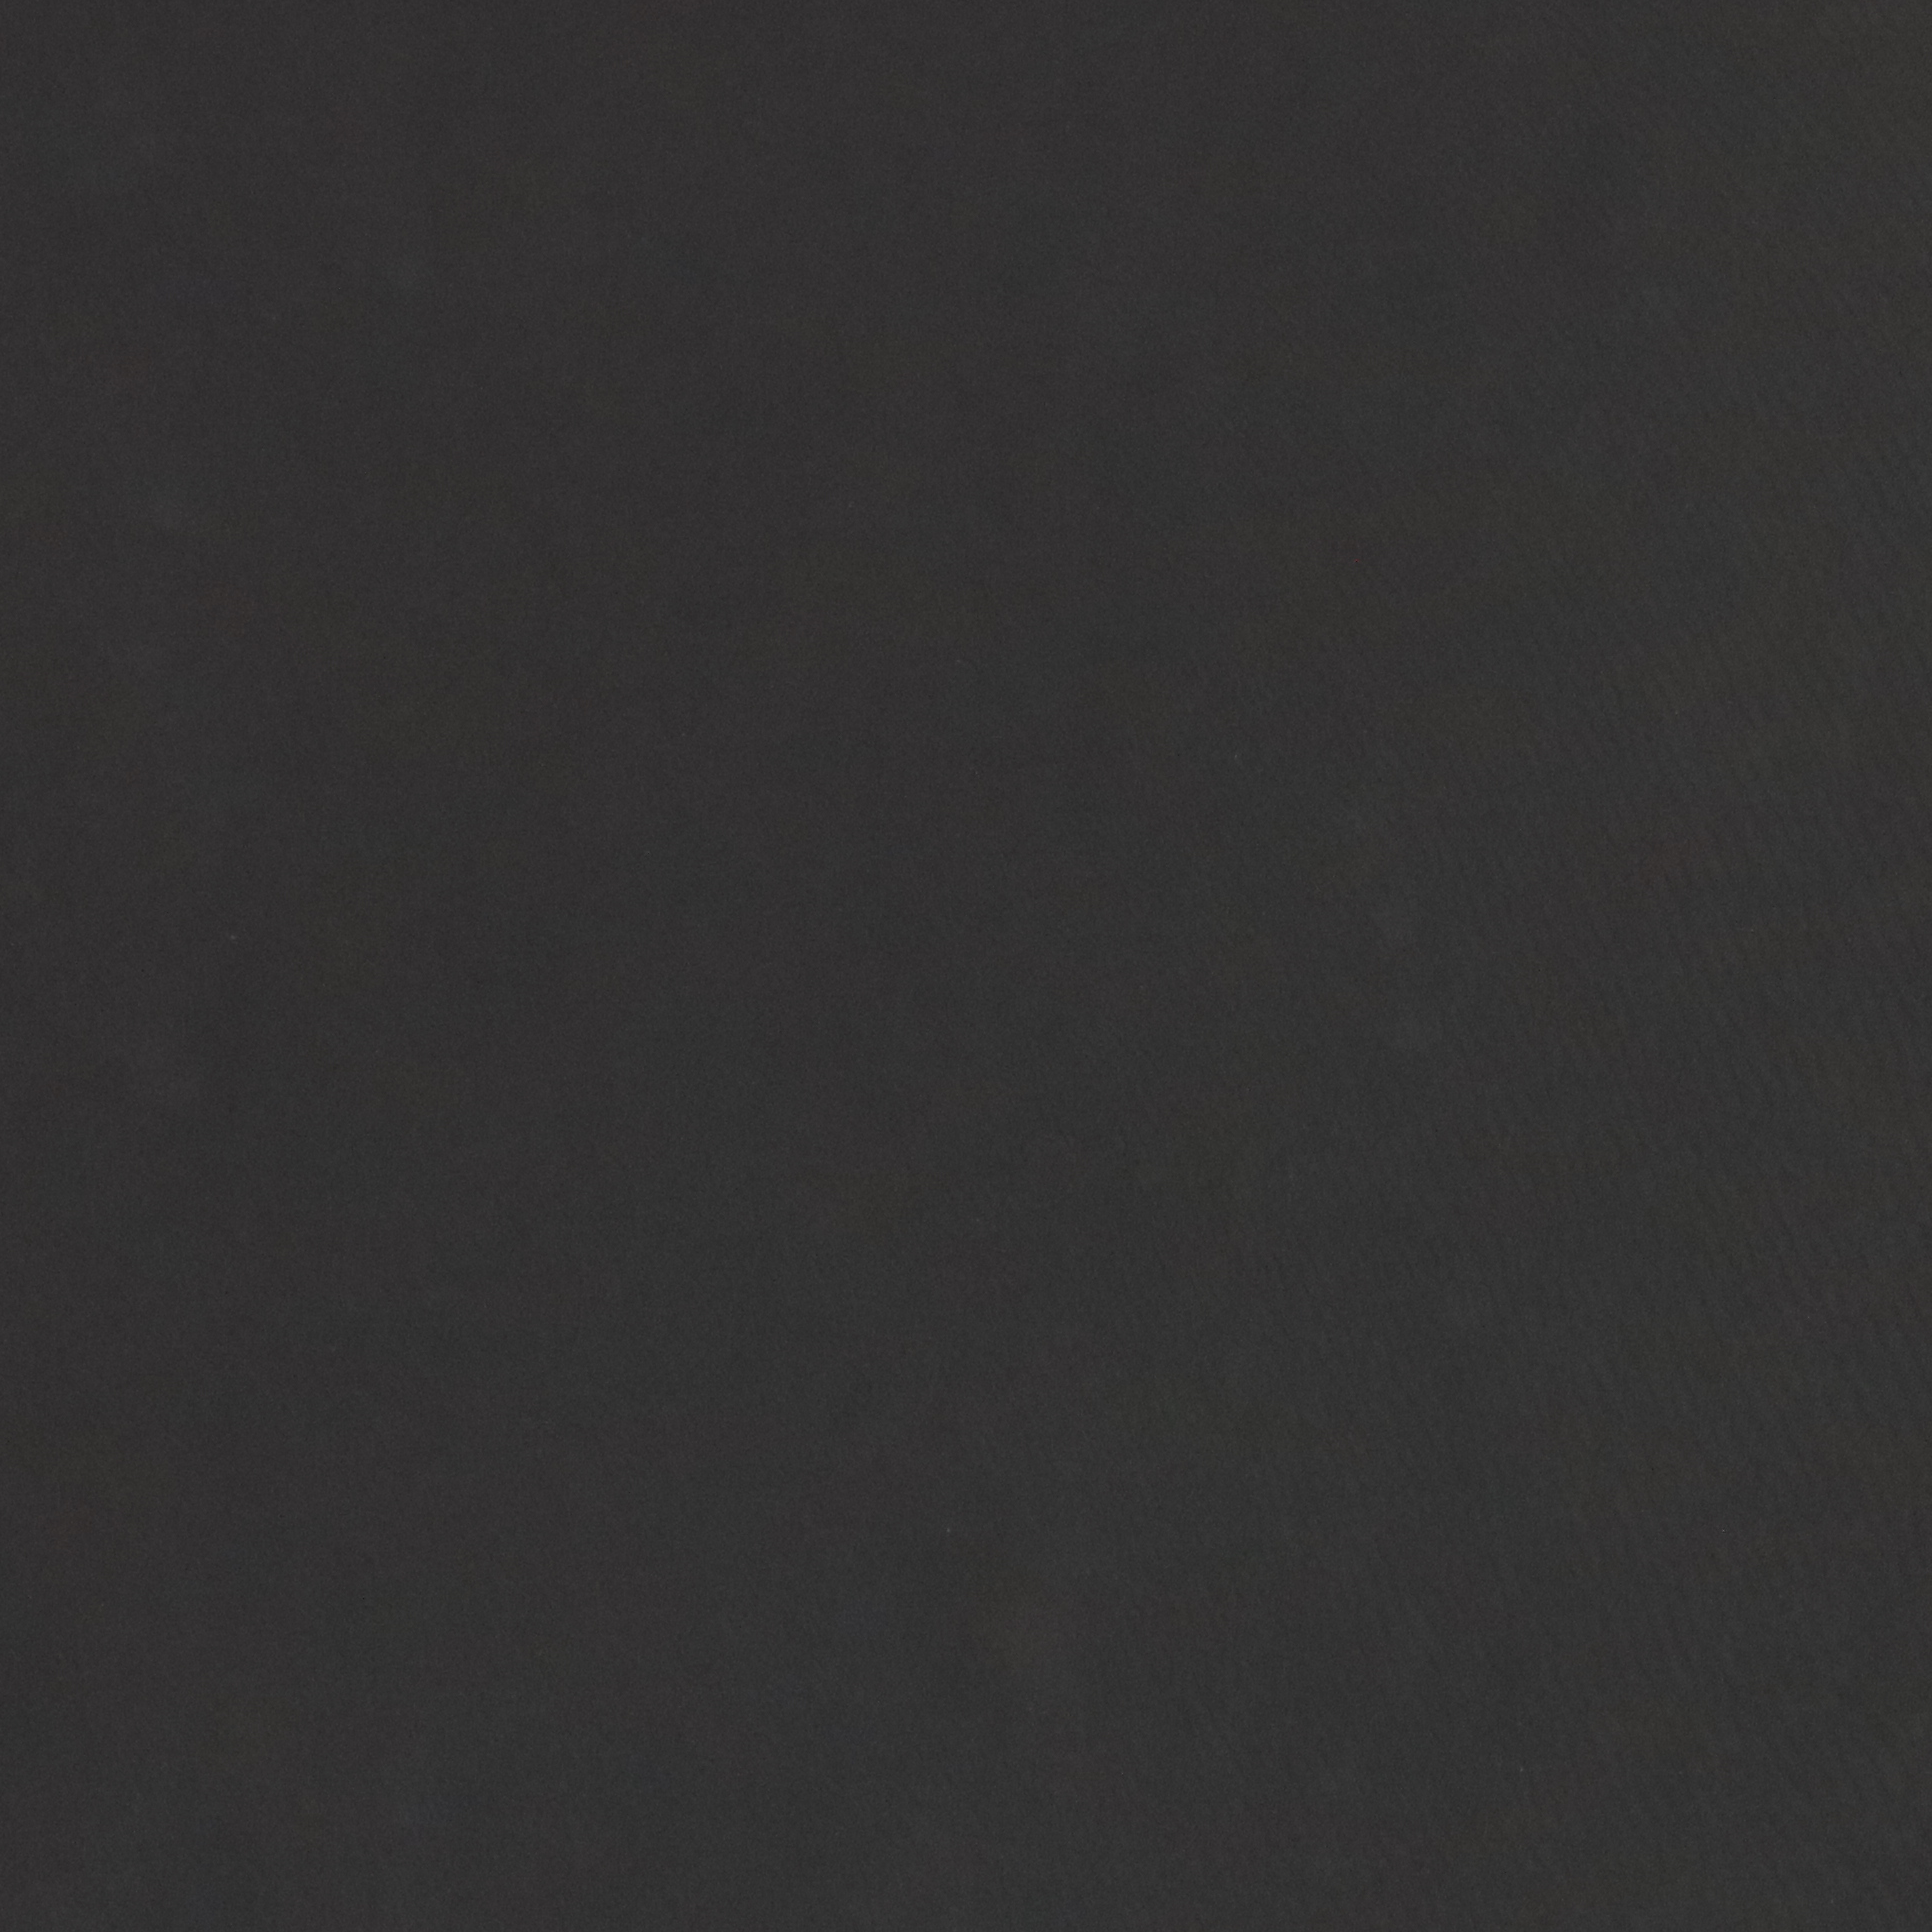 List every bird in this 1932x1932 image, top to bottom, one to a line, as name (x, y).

None